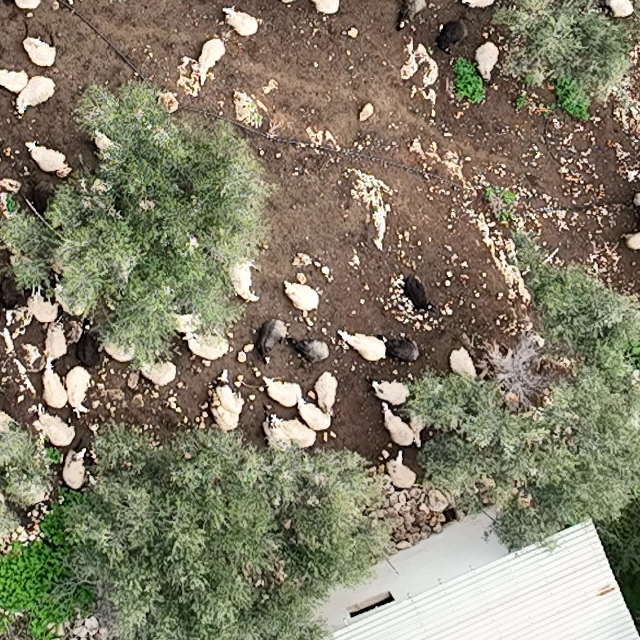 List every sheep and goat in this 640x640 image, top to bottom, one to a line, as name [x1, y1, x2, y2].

sheep [6, 0, 43, 10]
sheep [60, 0, 88, 5]
sheep [303, 0, 340, 14]
sheep [395, 0, 426, 30]
sheep [461, 0, 495, 8]
sheep [602, 0, 634, 19]
sheep [220, 5, 259, 37]
sheep [436, 18, 468, 53]
sheep [20, 35, 57, 67]
sheep [197, 38, 226, 83]
sheep [476, 43, 499, 82]
sheep [0, 58, 29, 94]
sheep [16, 74, 55, 115]
sheep [92, 130, 113, 153]
sheep [24, 141, 67, 172]
sheep [29, 181, 58, 209]
sheep [632, 192, 639, 215]
sheep [620, 231, 639, 251]
sheep [223, 255, 261, 302]
sheep [0, 273, 17, 309]
sheep [404, 274, 434, 314]
sheep [282, 280, 320, 313]
sheep [51, 284, 87, 317]
sheep [26, 293, 60, 323]
sheep [168, 311, 203, 334]
sheep [78, 317, 101, 369]
sheep [44, 319, 68, 360]
sheep [256, 319, 287, 362]
sheep [337, 329, 387, 362]
sheep [184, 332, 230, 360]
sheep [377, 334, 421, 361]
sheep [100, 336, 137, 363]
sheep [289, 338, 329, 361]
sheep [450, 346, 477, 381]
sheep [138, 361, 177, 386]
sheep [40, 362, 68, 409]
sheep [65, 368, 93, 414]
sheep [217, 369, 246, 415]
sheep [315, 371, 338, 415]
sheep [262, 375, 302, 408]
sheep [372, 378, 411, 406]
sheep [207, 392, 240, 429]
sheep [295, 394, 331, 429]
sheep [381, 401, 412, 444]
sheep [36, 403, 75, 445]
sheep [412, 407, 427, 448]
sheep [0, 409, 20, 431]
sheep [263, 413, 290, 452]
sheep [278, 419, 316, 448]
sheep [63, 447, 88, 489]
sheep [381, 448, 417, 490]
sheep [4, 466, 52, 505]
sheep [0, 490, 4, 530]